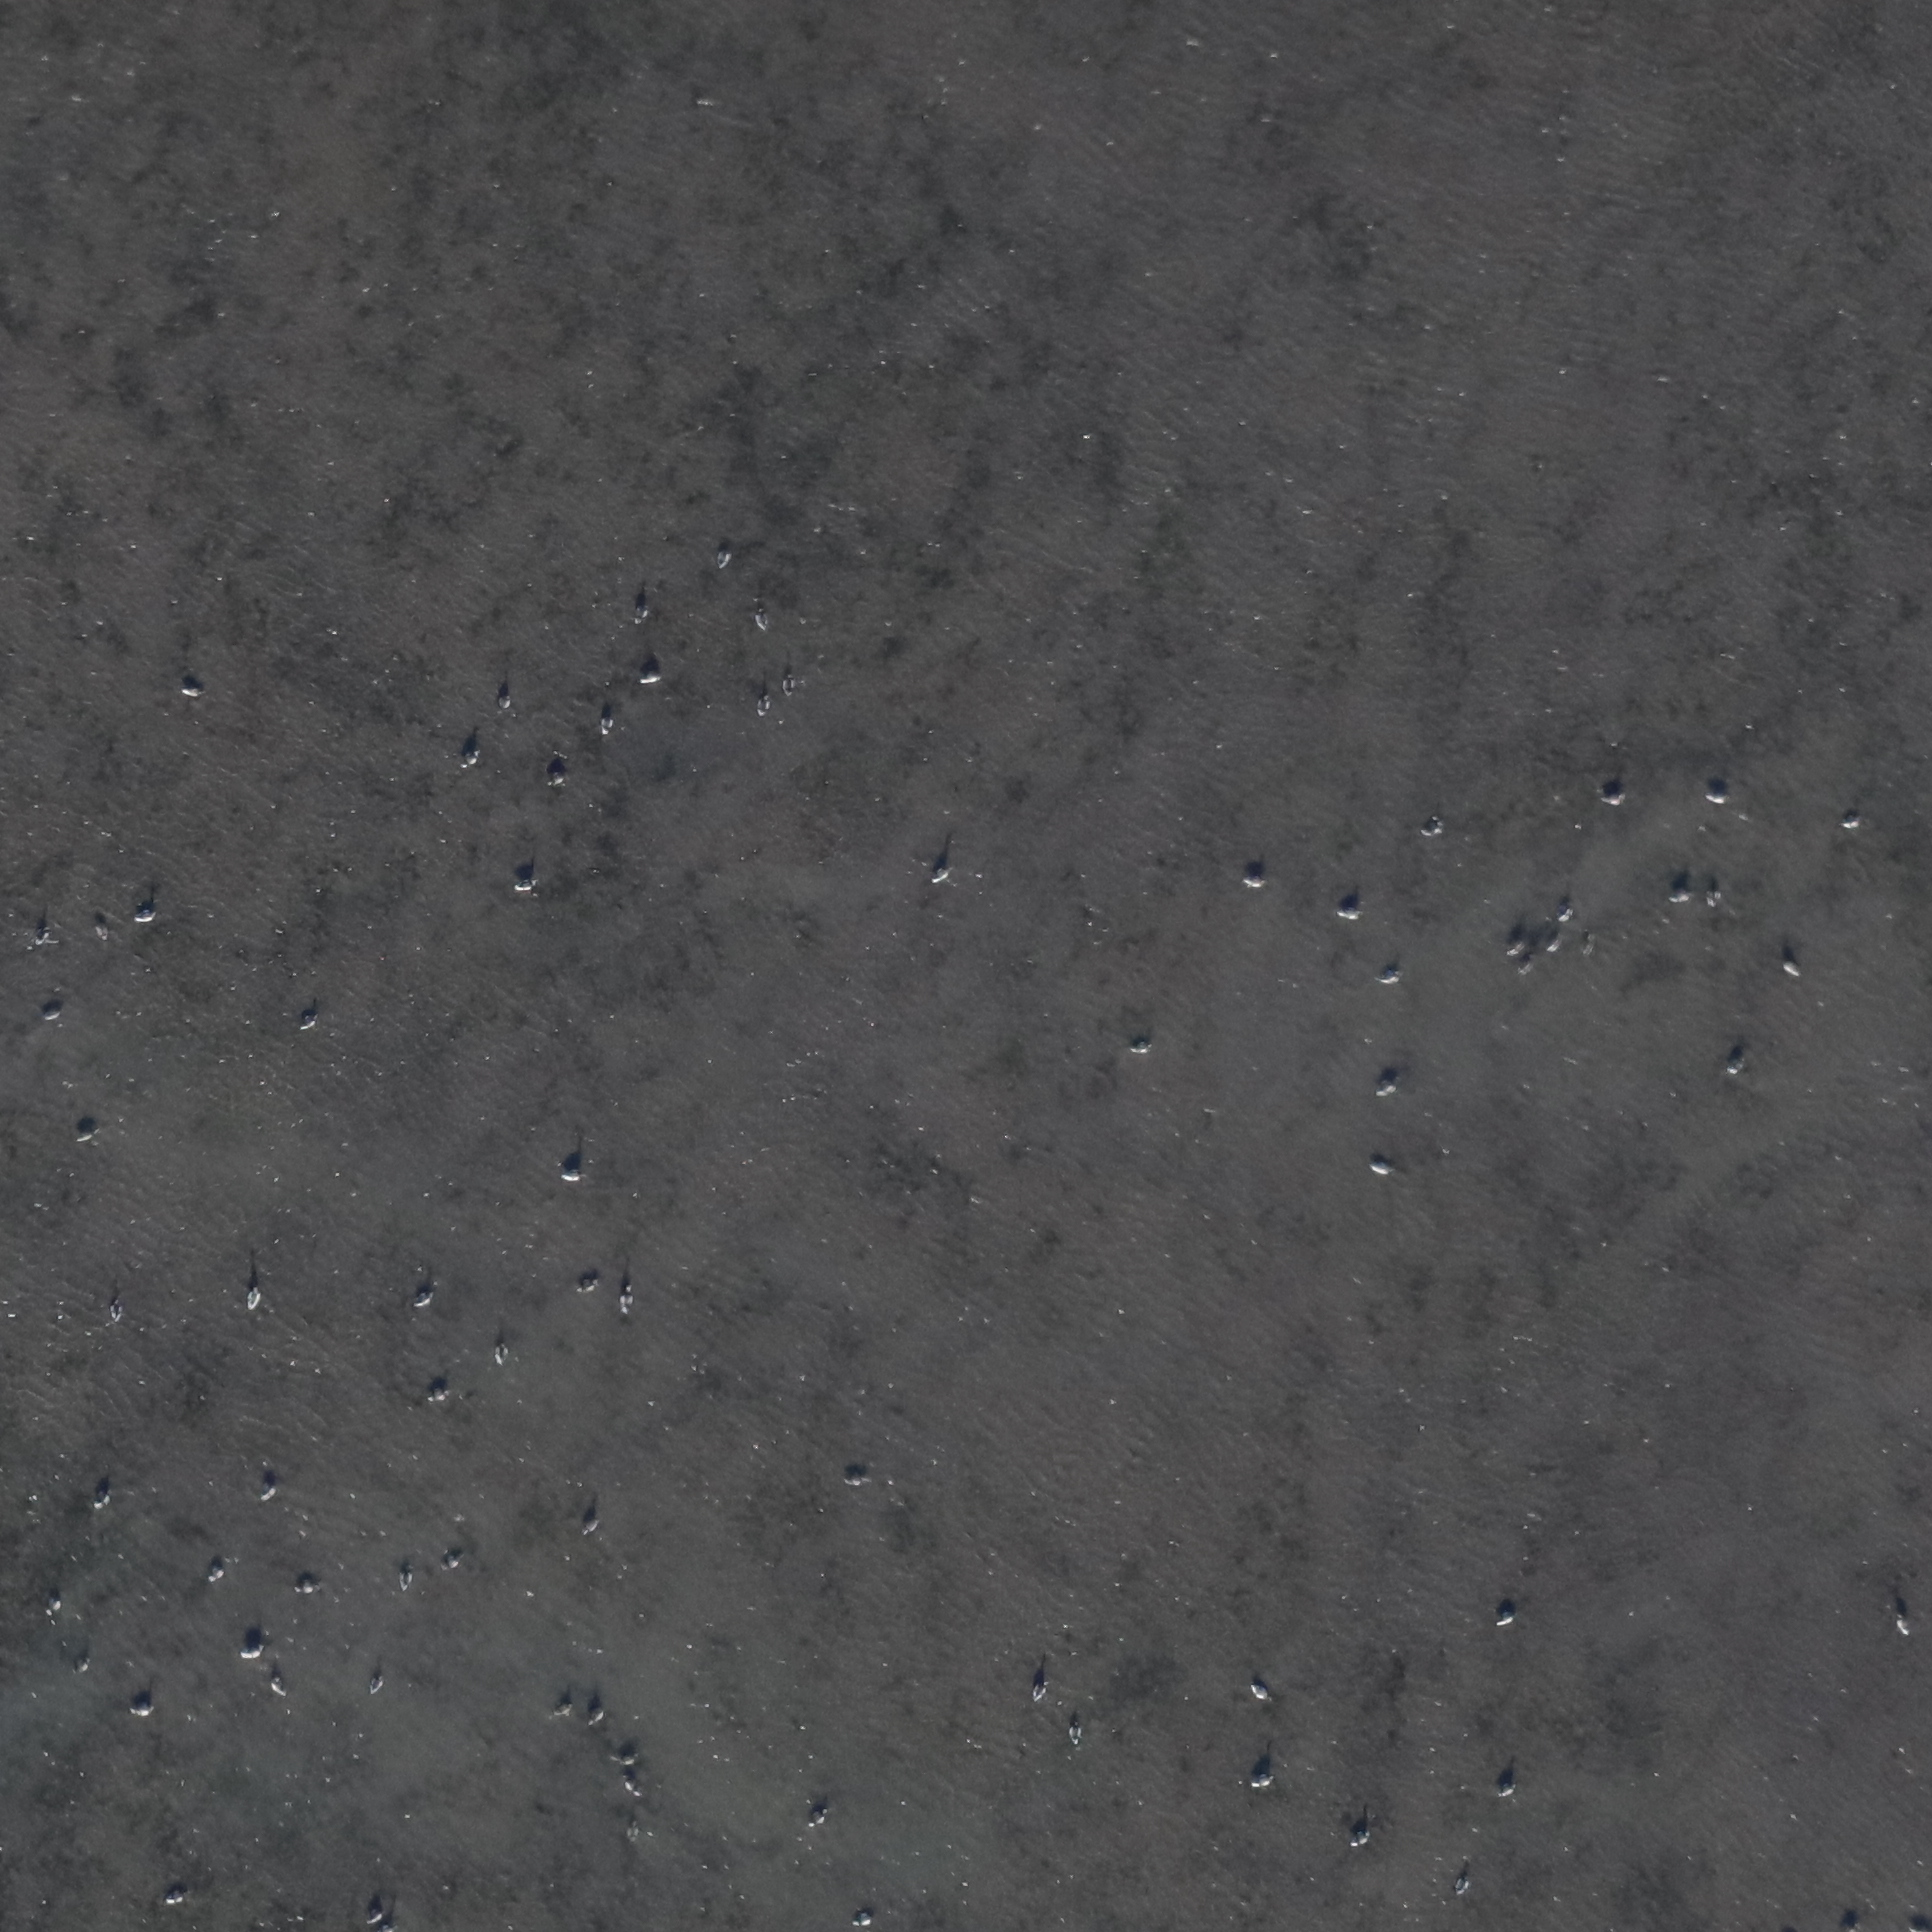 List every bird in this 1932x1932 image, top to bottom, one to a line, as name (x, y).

brant (723, 557)
brant (643, 612)
brant (761, 618)
brant (651, 676)
brant (790, 685)
brant (191, 694)
brant (504, 702)
brant (764, 704)
brant (606, 724)
brant (470, 758)
brant (557, 778)
brant (1612, 796)
brant (1718, 797)
brant (1851, 821)
brant (1432, 824)
brant (941, 874)
brant (1255, 881)
brant (526, 885)
brant (1680, 894)
brant (1714, 900)
brant (1562, 912)
brant (1350, 913)
brant (145, 915)
brant (101, 930)
brant (41, 935)
brant (1554, 942)
brant (1585, 944)
brant (1513, 949)
brant (1525, 965)
brant (1792, 967)
brant (1390, 977)
brant (51, 1014)
brant (309, 1022)
brant (1141, 1046)
brant (1737, 1063)
brant (1383, 1084)
brant (86, 1134)
brant (1381, 1168)
brant (575, 1174)
brant (580, 1288)
brant (422, 1298)
brant (252, 1301)
brant (622, 1301)
brant (119, 1313)
brant (504, 1353)
brant (439, 1395)
brant (856, 1478)
brant (269, 1496)
brant (101, 1498)
brant (591, 1523)
brant (452, 1561)
brant (216, 1573)
brant (406, 1579)
brant (305, 1586)
brant (58, 1599)
brant (1506, 1617)
brant (1899, 1622)
brant (251, 1651)
brant (81, 1665)
brant (376, 1682)
brant (281, 1687)
brant (1040, 1690)
brant (1259, 1691)
brant (142, 1709)
brant (564, 1709)
brant (596, 1716)
brant (1075, 1733)
brant (624, 1753)
brant (1263, 1780)
brant (632, 1785)
brant (1508, 1787)
brant (818, 1816)
brant (632, 1828)
brant (1361, 1838)
brant (1460, 1888)
brant (175, 1897)
brant (376, 1914)
brant (863, 1919)
brant (1848, 1930)
brant (385, 1931)
brant (1921, 1931)